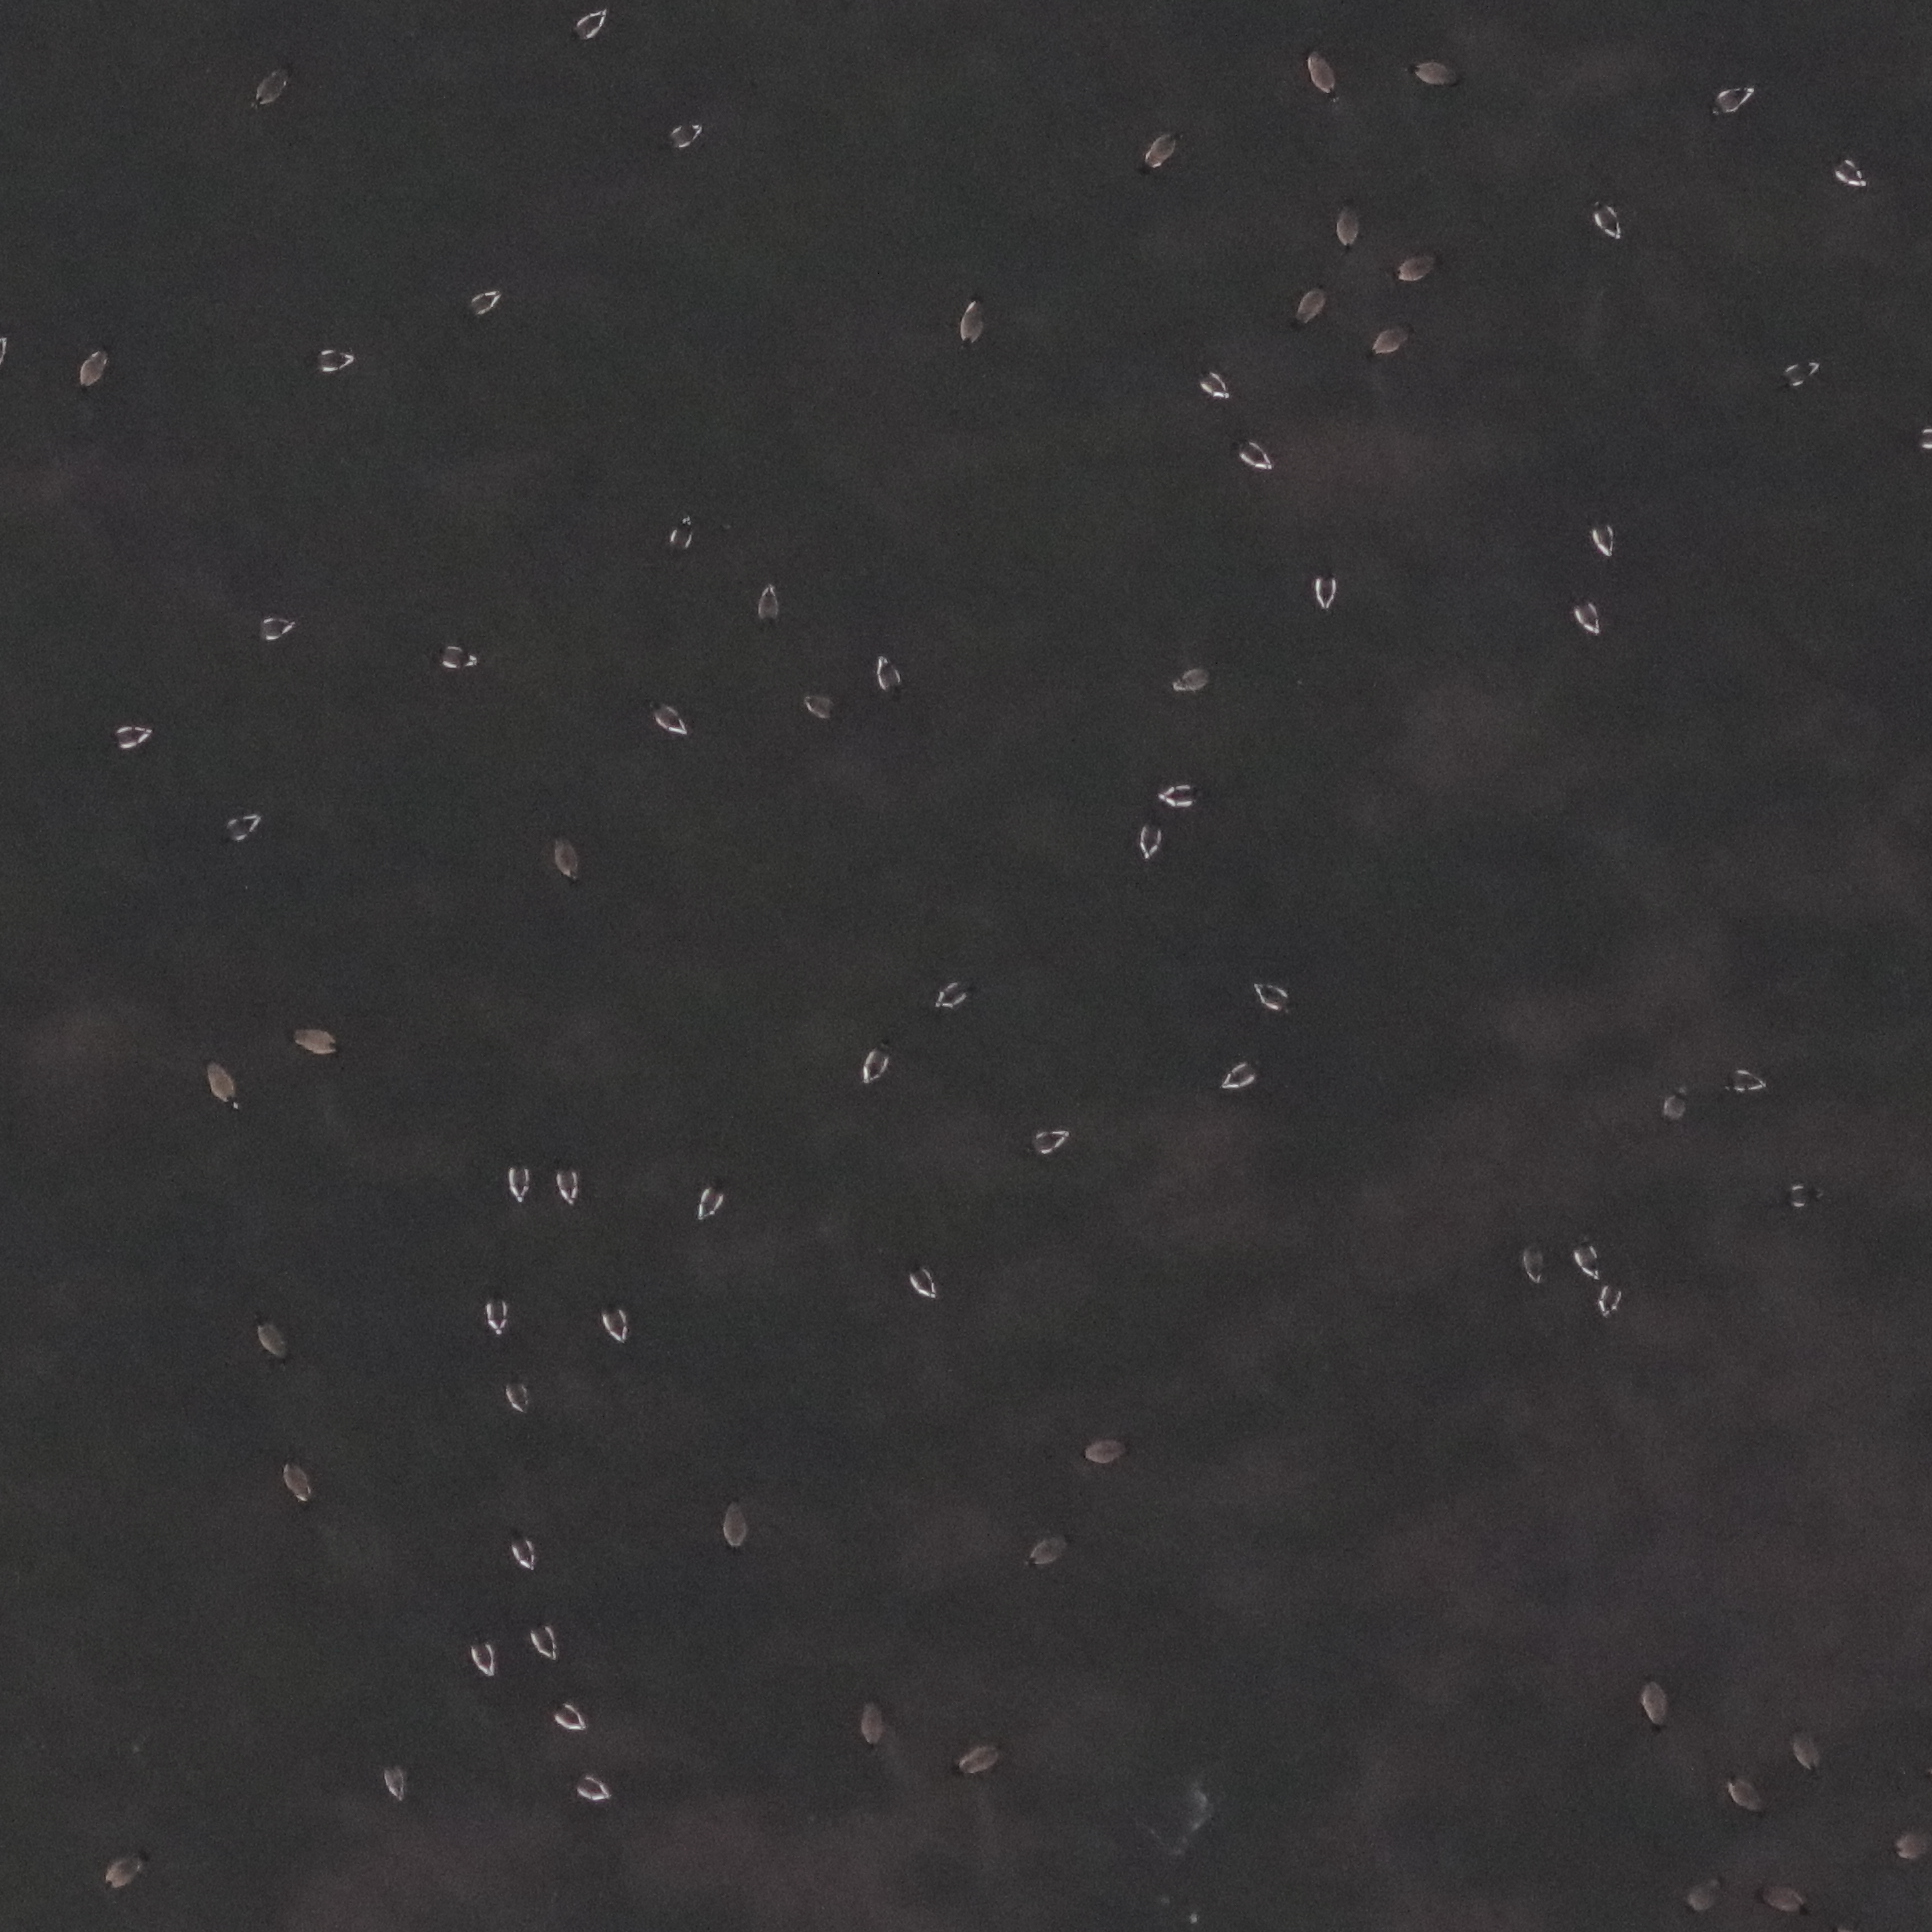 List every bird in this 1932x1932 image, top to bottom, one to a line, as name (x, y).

brant (590, 25)
Canada goose (1321, 71)
Canada goose (1434, 71)
Canada goose (271, 90)
brant (1730, 101)
brant (685, 135)
Canada goose (1160, 151)
brant (1847, 171)
brant (1608, 220)
Canada goose (1347, 226)
Canada goose (1415, 270)
brant (483, 302)
Canada goose (1310, 307)
Canada goose (973, 321)
Canada goose (1390, 341)
brant (333, 360)
Canada goose (91, 370)
brant (1798, 374)
brant (1213, 385)
brant (1253, 454)
brant (682, 537)
brant (1603, 538)
brant (1324, 590)
brant (769, 607)
brant (1586, 615)
brant (277, 628)
brant (456, 658)
brant (889, 676)
brant (1193, 679)
brant (819, 703)
brant (669, 719)
brant (130, 737)
brant (1179, 795)
brant (241, 827)
brant (1147, 839)
Canada goose (567, 858)
brant (955, 995)
brant (1272, 998)
Canada goose (317, 1041)
brant (876, 1064)
brant (1238, 1074)
brant (1743, 1081)
Canada goose (224, 1084)
brant (1676, 1104)
brant (1045, 1141)
brant (518, 1181)
brant (567, 1181)
brant (1800, 1196)
brant (712, 1200)
brant (1587, 1259)
brant (1533, 1261)
brant (921, 1278)
brant (1605, 1298)
brant (498, 1313)
brant (616, 1322)
Canada goose (273, 1339)
brant (516, 1391)
Canada goose (1103, 1449)
Canada goose (298, 1479)
Canada goose (737, 1524)
brant (525, 1551)
Canada goose (1048, 1551)
brant (544, 1639)
brant (484, 1656)
Canada goose (1654, 1703)
brant (569, 1715)
Canada goose (874, 1726)
Canada goose (1805, 1750)
Canada goose (979, 1758)
brant (395, 1778)
brant (590, 1786)
Canada goose (1743, 1792)
Canada goose (1911, 1845)
Canada goose (125, 1871)
Canada goose (1703, 1893)
Canada goose (1781, 1898)